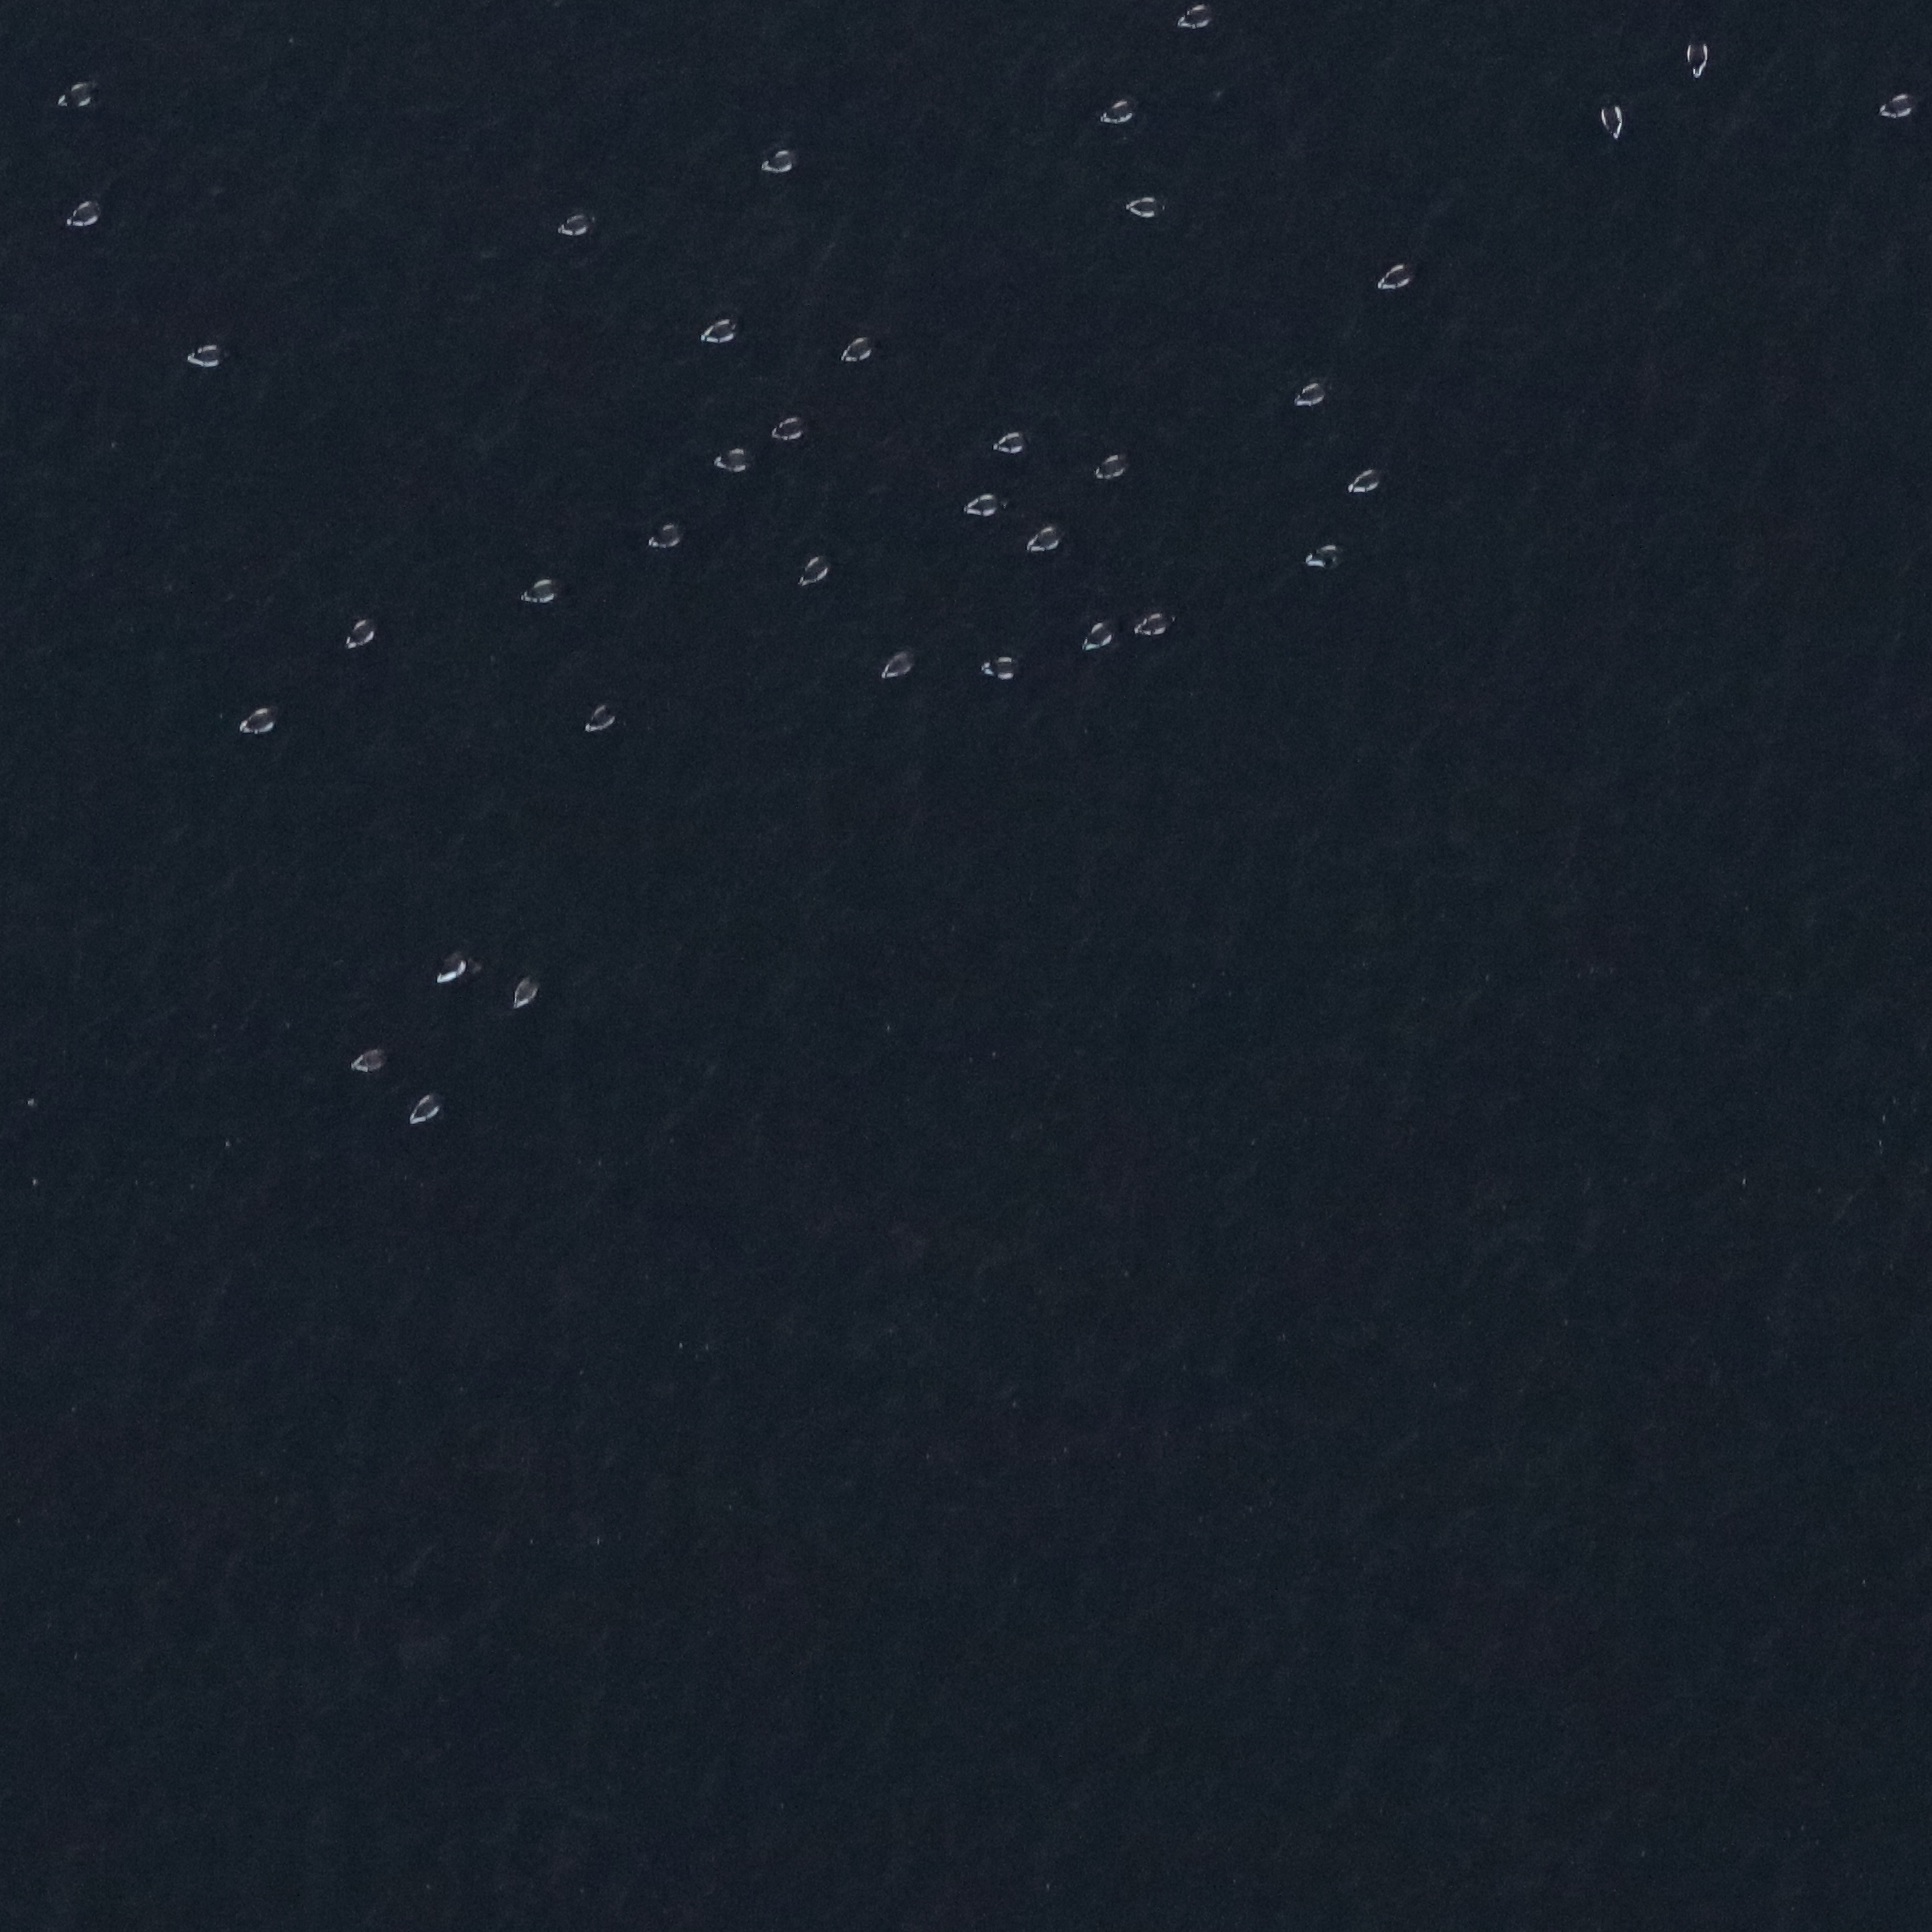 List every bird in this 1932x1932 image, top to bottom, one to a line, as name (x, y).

brant (1199, 17)
brant (1697, 55)
brant (80, 95)
brant (1900, 106)
brant (1119, 113)
brant (1610, 119)
brant (781, 160)
brant (1146, 206)
brant (87, 212)
brant (580, 224)
brant (1398, 278)
brant (724, 331)
brant (859, 348)
brant (209, 356)
brant (1313, 393)
brant (791, 430)
brant (1013, 442)
brant (735, 460)
brant (1113, 468)
brant (1368, 480)
brant (985, 505)
brant (668, 536)
brant (1047, 539)
brant (1326, 556)
brant (815, 571)
brant (543, 592)
brant (1156, 623)
brant (360, 632)
brant (1100, 637)
brant (901, 661)
brant (1003, 668)
brant (601, 718)
brant (261, 720)
brant (459, 966)
brant (526, 990)
brant (373, 1060)
brant (426, 1108)